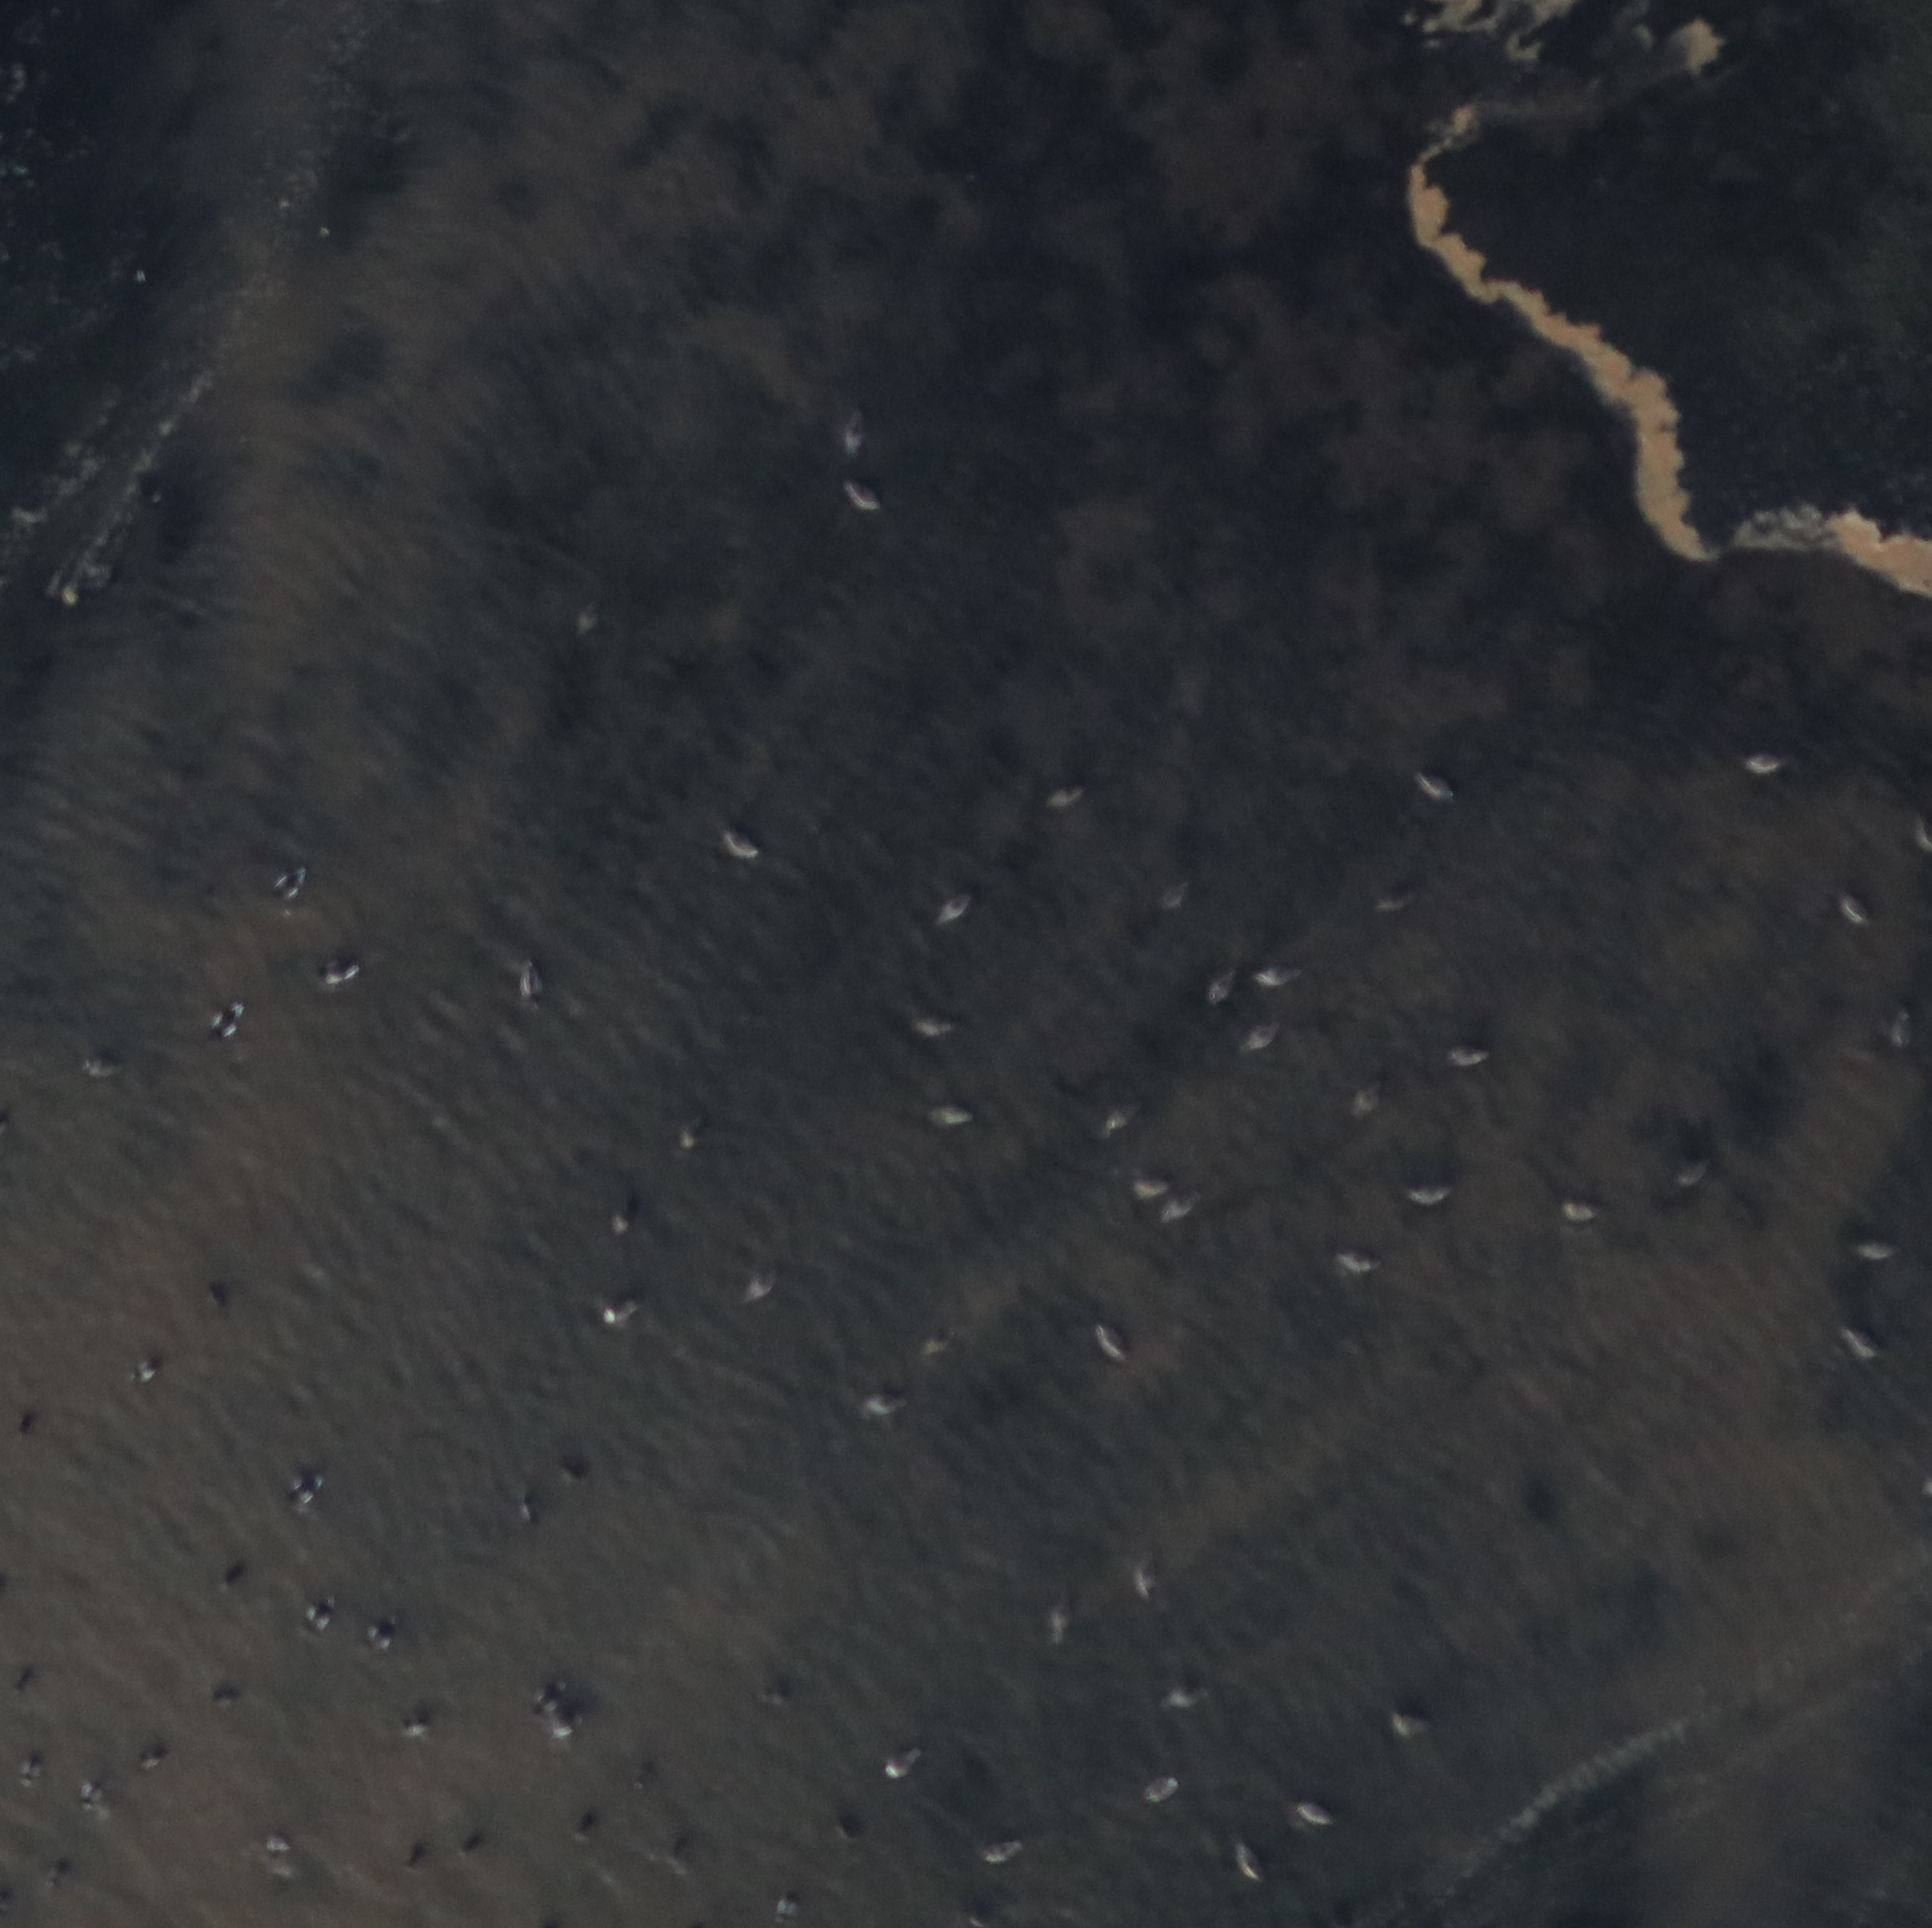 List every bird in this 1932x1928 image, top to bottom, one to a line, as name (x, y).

other bird (856, 437)
other bird (862, 501)
other bird (1769, 763)
other bird (1436, 782)
other bird (1064, 798)
other bird (1926, 835)
other bird (744, 845)
brant (290, 886)
other bird (1176, 894)
other bird (1391, 896)
other bird (954, 899)
other bird (1855, 908)
brant (334, 971)
other bird (1279, 974)
other bird (1221, 986)
brant (534, 988)
brant (226, 1023)
other bird (1905, 1025)
other bird (925, 1030)
other bird (1258, 1039)
other bird (1472, 1056)
brant (96, 1062)
other bird (1365, 1102)
other bird (948, 1117)
other bird (1124, 1119)
other bird (692, 1143)
other bird (1693, 1167)
other bird (1147, 1185)
other bird (1440, 1198)
other bird (1587, 1206)
other bird (1185, 1211)
other bird (615, 1220)
other bird (1879, 1249)
other bird (1348, 1258)
other bird (766, 1284)
other bird (625, 1307)
other bird (1848, 1339)
other bird (934, 1341)
other bird (1116, 1349)
brant (145, 1372)
other bird (882, 1401)
other bird (19, 1421)
other bird (570, 1476)
brant (309, 1489)
other bird (530, 1511)
other bird (235, 1576)
other bird (1148, 1580)
brant (327, 1613)
other bird (1066, 1618)
brant (382, 1631)
other bird (20, 1682)
other bird (1183, 1693)
brant (548, 1697)
other bird (769, 1697)
other bird (221, 1700)
brant (565, 1723)
other bird (1404, 1723)
other bird (417, 1726)
other bird (152, 1759)
other bird (899, 1765)
brant (35, 1776)
other bird (1167, 1789)
brant (91, 1790)
other bird (1312, 1810)
other bird (851, 1821)
other bird (586, 1829)
other bird (474, 1845)
other bird (998, 1849)
other bird (410, 1856)
other bird (677, 1856)
other bird (1253, 1863)
brant (56, 1878)
other bird (791, 1905)